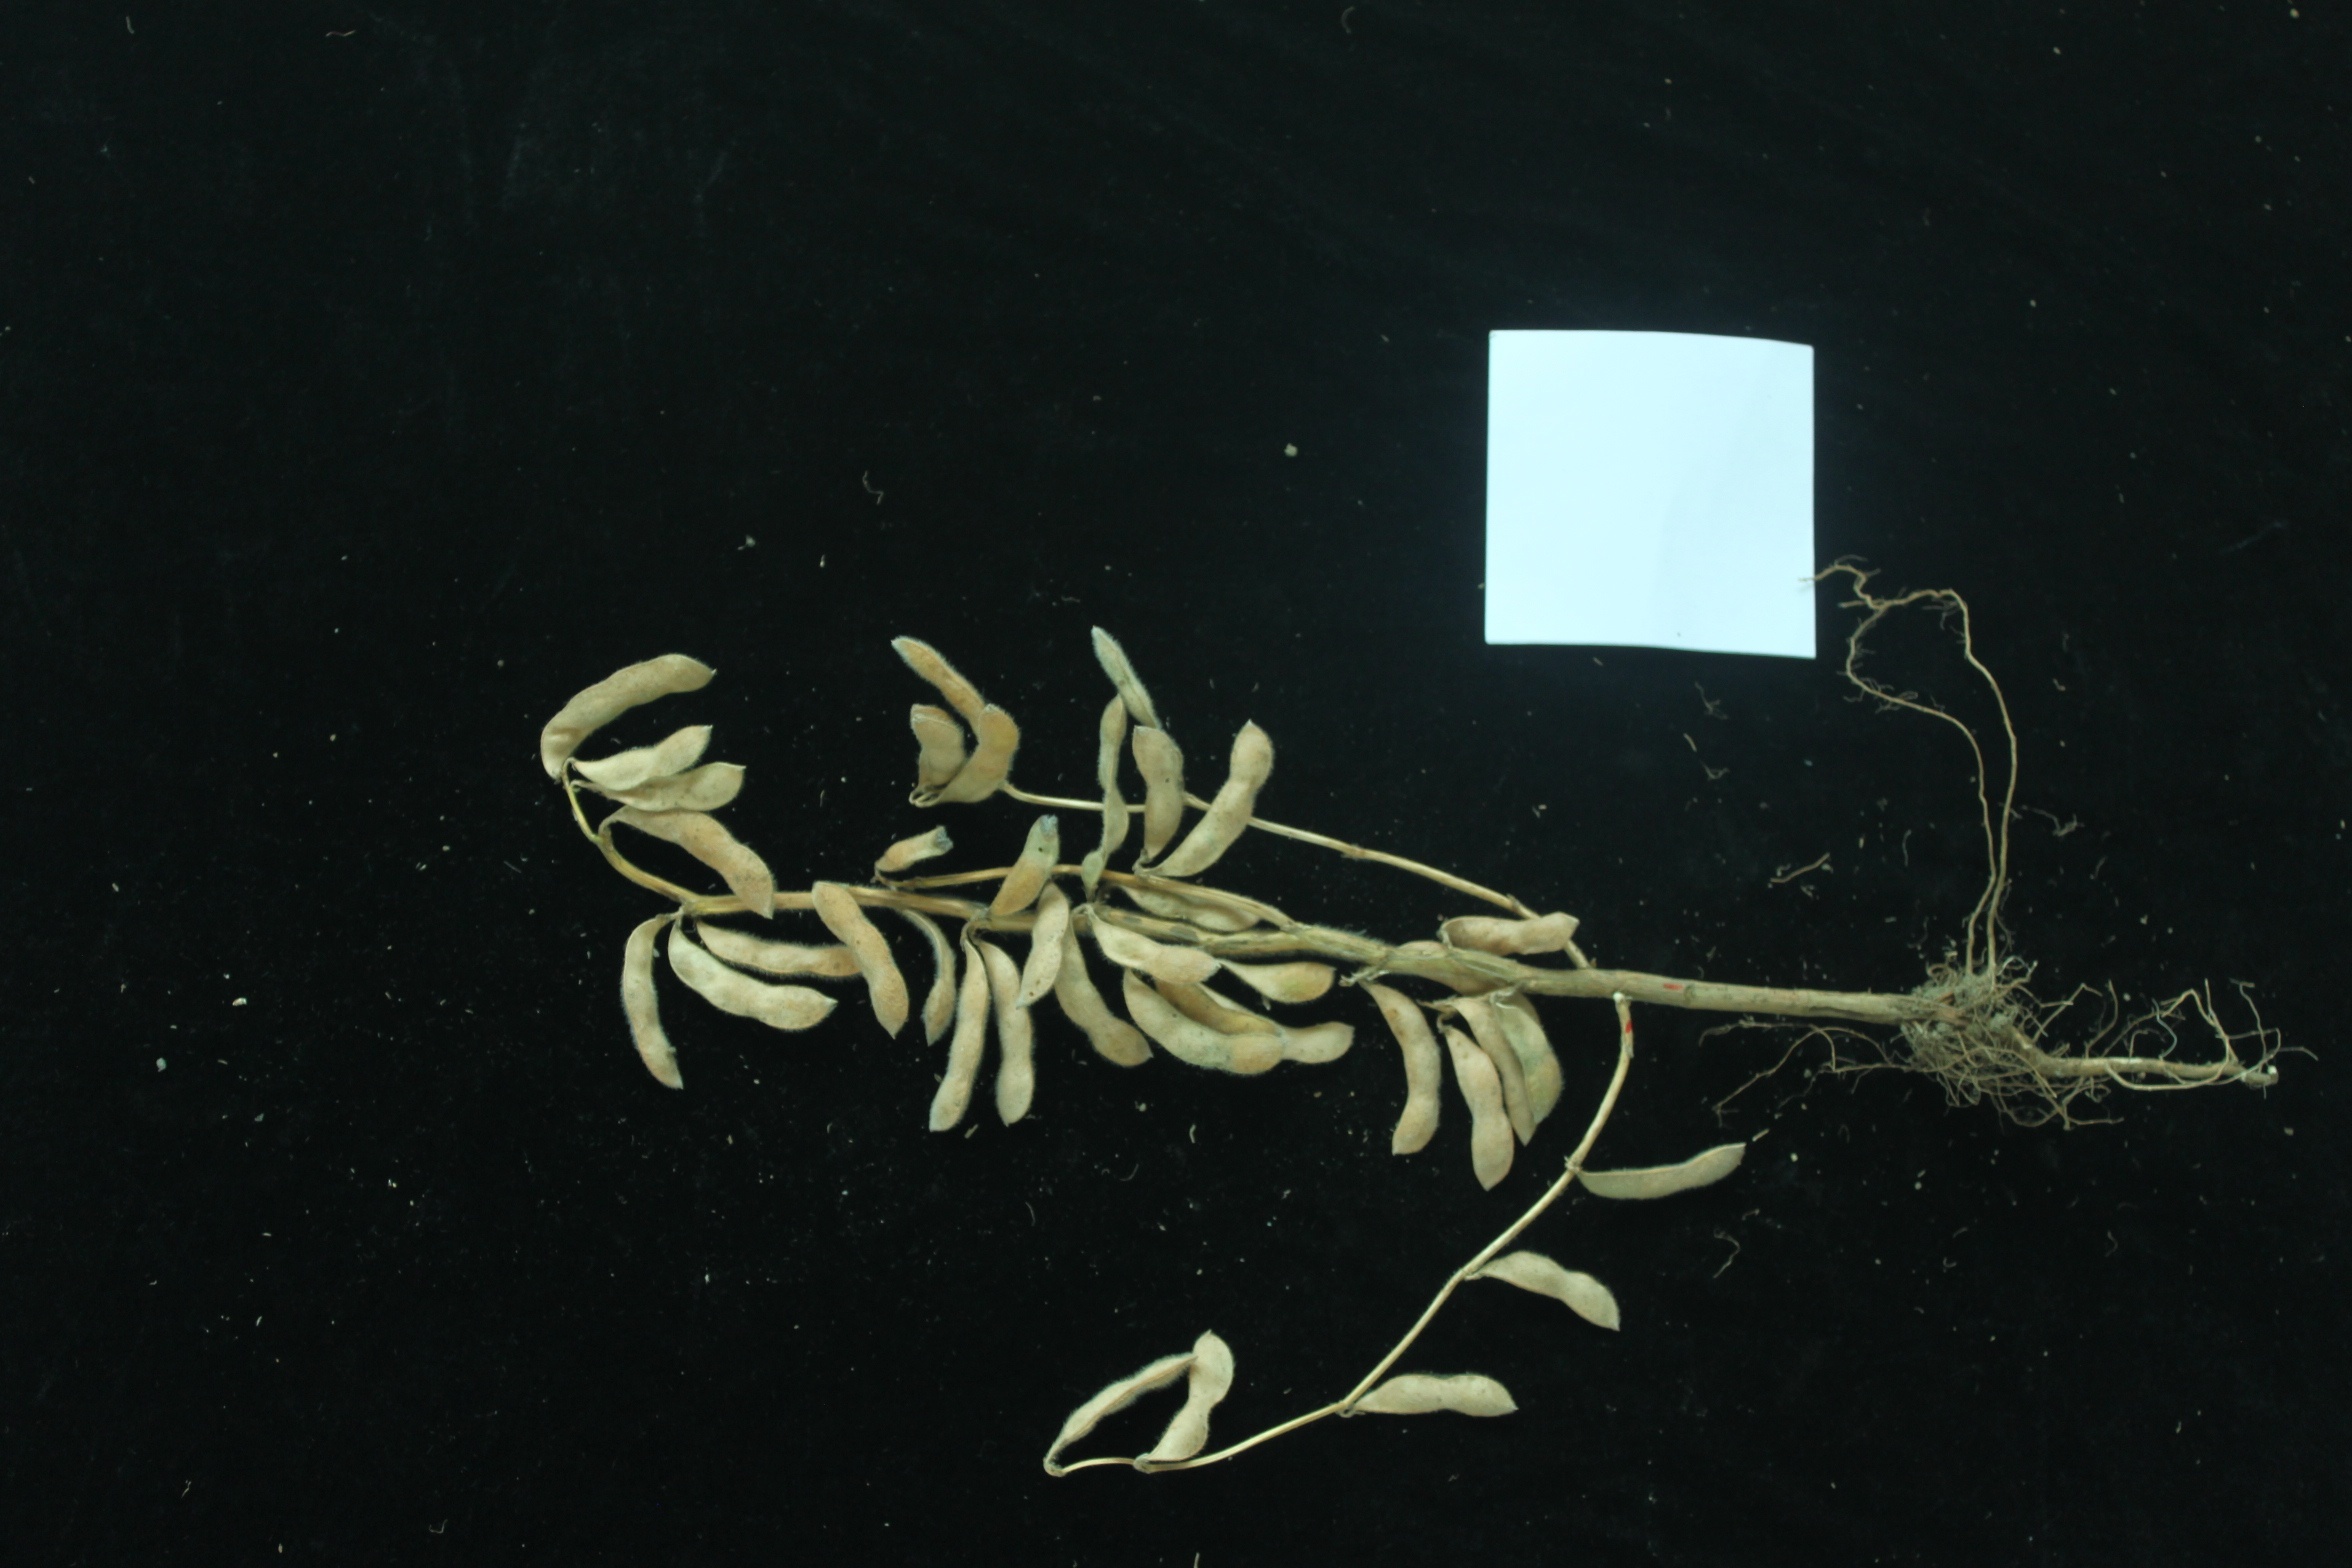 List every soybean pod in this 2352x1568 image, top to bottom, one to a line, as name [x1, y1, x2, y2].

soybean pod [1092, 629, 1163, 731]
soybean pod [889, 638, 985, 743]
soybean pod [540, 654, 716, 786]
soybean pod [913, 704, 1020, 808]
soybean pod [908, 706, 967, 800]
soybean pod [1142, 719, 1274, 878]
soybean pod [571, 726, 711, 792]
soybean pod [1131, 726, 1184, 863]
soybean pod [572, 763, 747, 813]
soybean pod [597, 807, 774, 922]
soybean pod [986, 816, 1059, 917]
soybean pod [875, 827, 953, 873]
soybean pod [811, 881, 909, 1039]
soybean pod [1022, 882, 1068, 1006]
soybean pod [1120, 885, 1261, 933]
soybean pod [1084, 908, 1221, 986]
soybean pod [892, 911, 956, 1047]
soybean pod [1438, 912, 1580, 956]
soybean pod [620, 913, 685, 1089]
soybean pod [1054, 916, 1153, 1068]
soybean pod [692, 918, 861, 979]
soybean pod [928, 920, 989, 1133]
soybean pod [667, 921, 839, 1032]
soybean pod [976, 940, 1034, 1125]
soybean pod [1219, 958, 1336, 1003]
soybean pod [1121, 970, 1285, 1077]
soybean pod [1151, 976, 1353, 1065]
soybean pod [1360, 983, 1442, 1155]
soybean pod [1444, 1025, 1515, 1192]
soybean pod [1574, 1143, 1746, 1199]
soybean pod [1465, 1252, 1619, 1330]
soybean pod [1135, 1328, 1234, 1463]
soybean pod [1043, 1352, 1191, 1462]
soybean pod [1350, 1374, 1519, 1416]